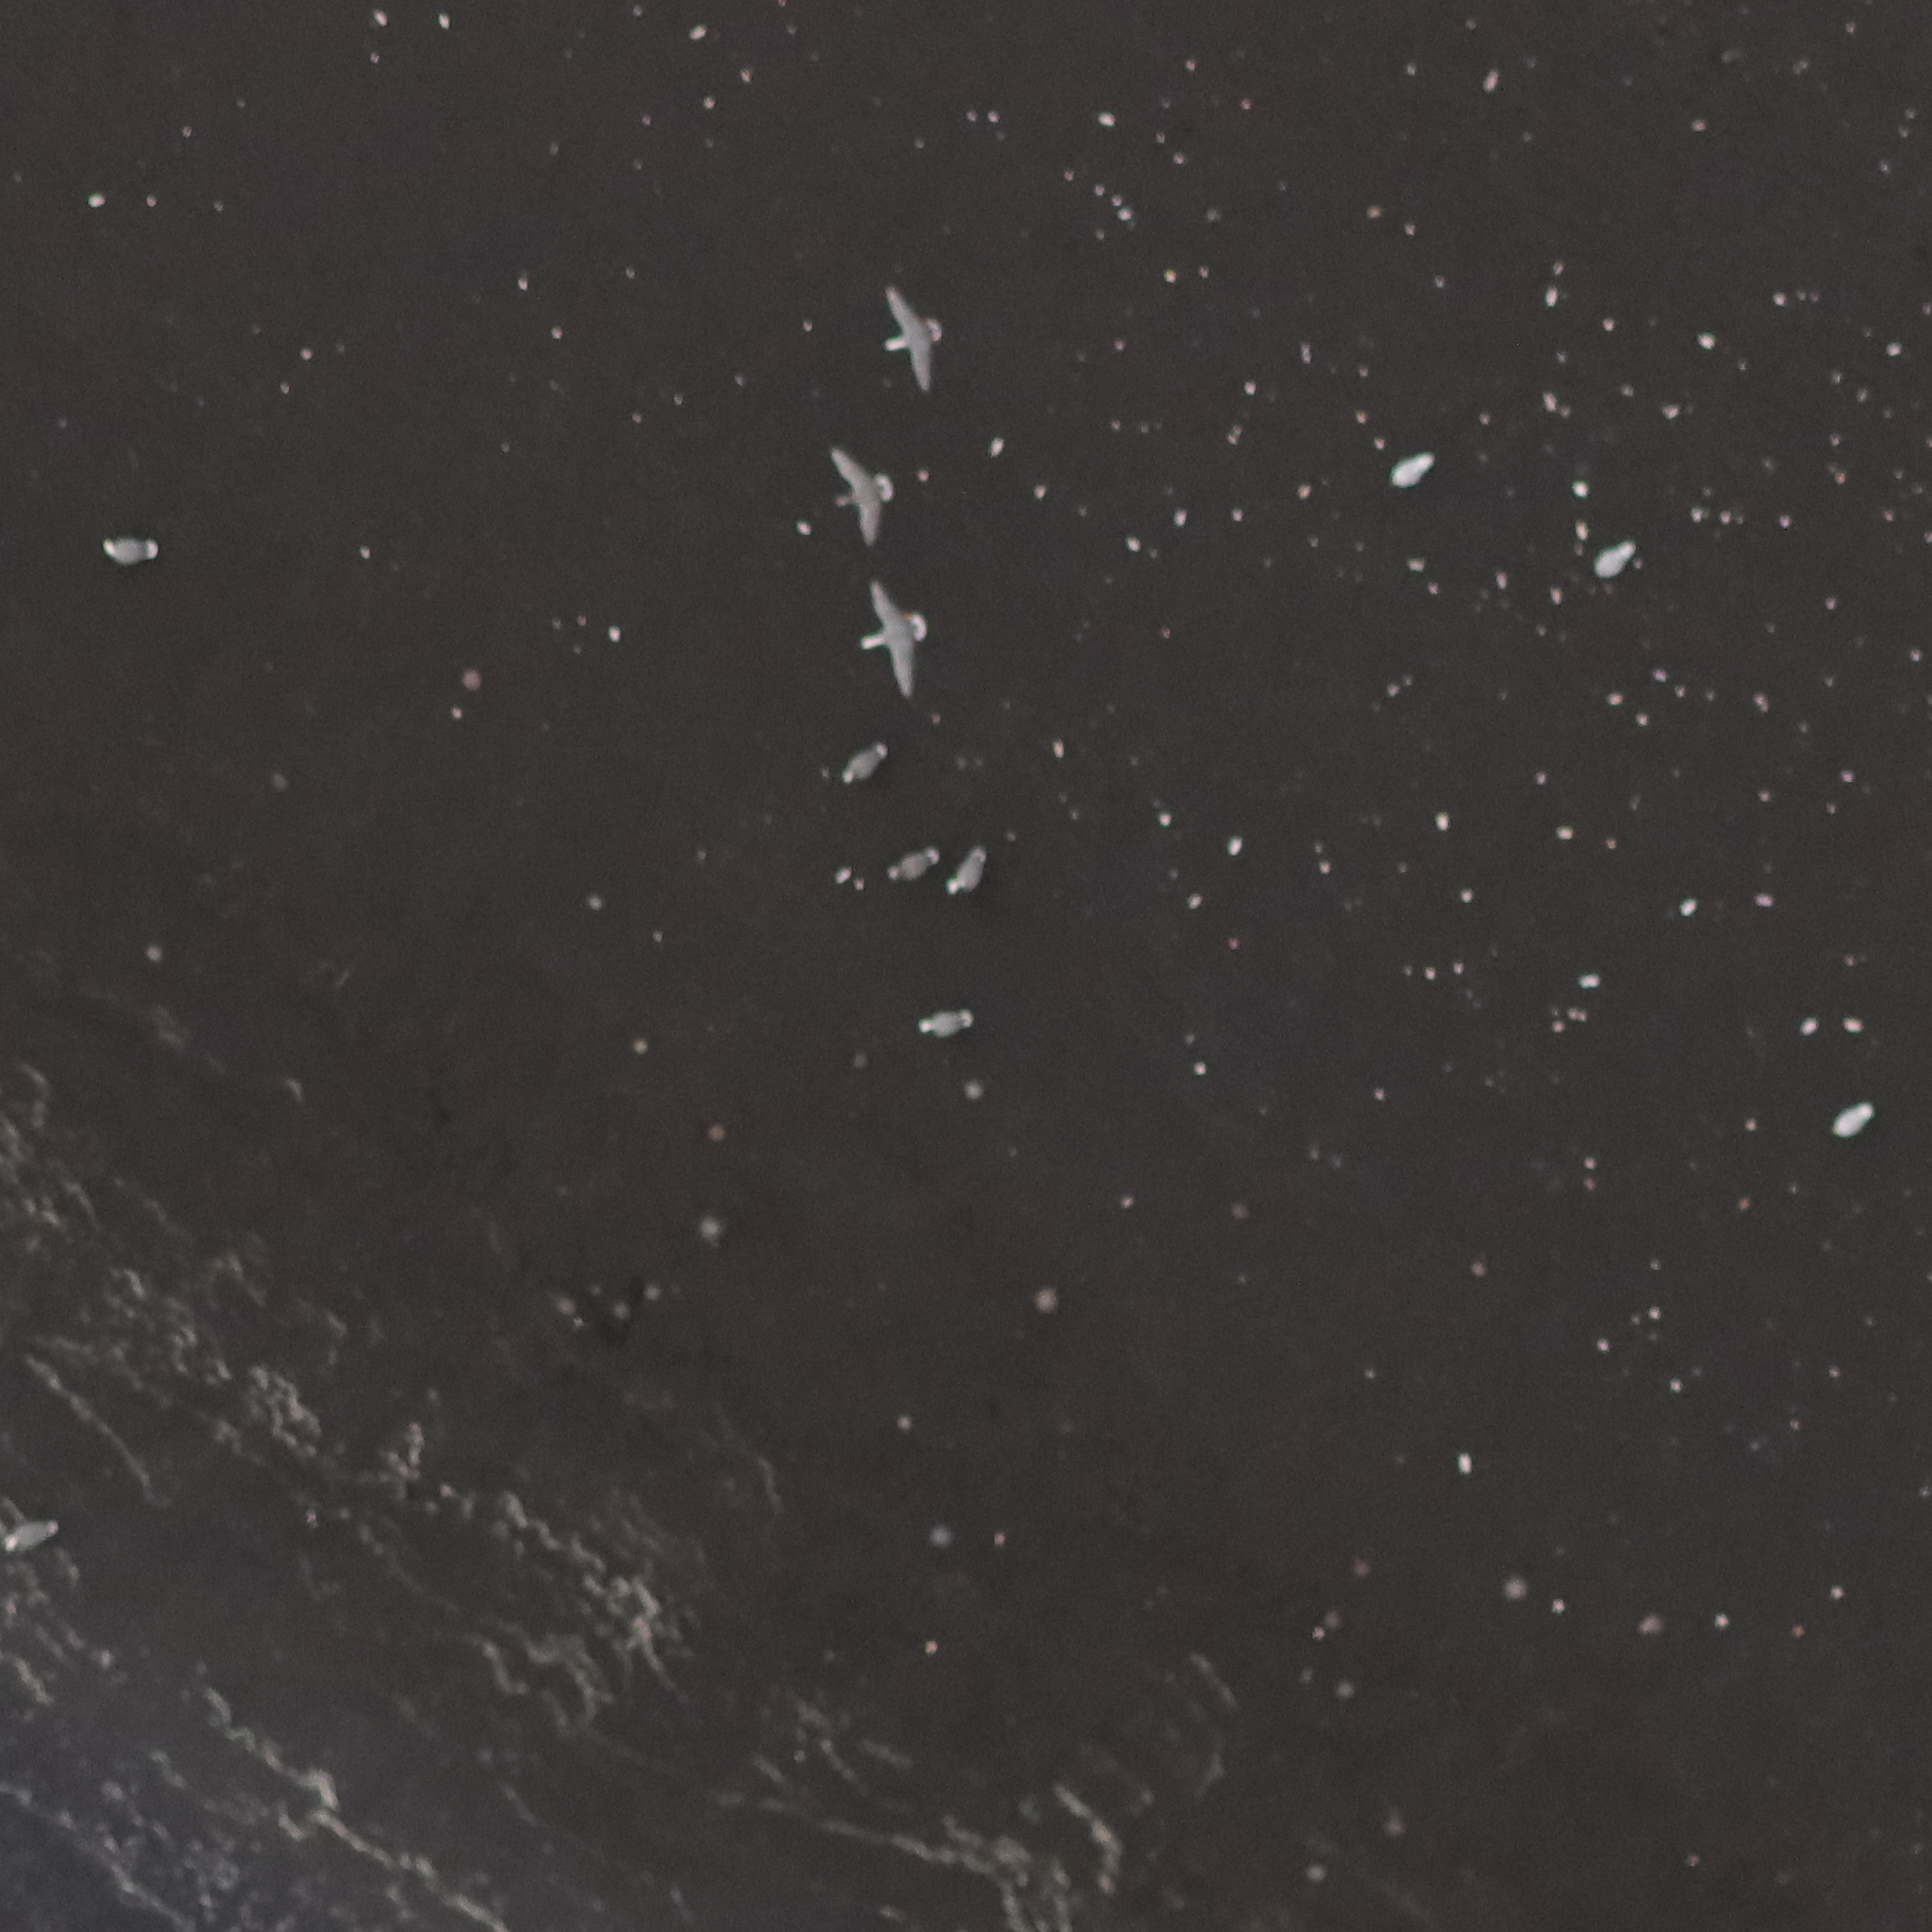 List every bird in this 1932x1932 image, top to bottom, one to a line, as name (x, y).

emperor goose (915, 338)
emperor goose (1412, 475)
emperor goose (867, 494)
emperor goose (127, 552)
emperor goose (1619, 563)
emperor goose (900, 632)
emperor goose (867, 765)
emperor goose (915, 869)
emperor goose (967, 877)
emperor goose (945, 1020)
emperor goose (1851, 1118)
emperor goose (28, 1539)